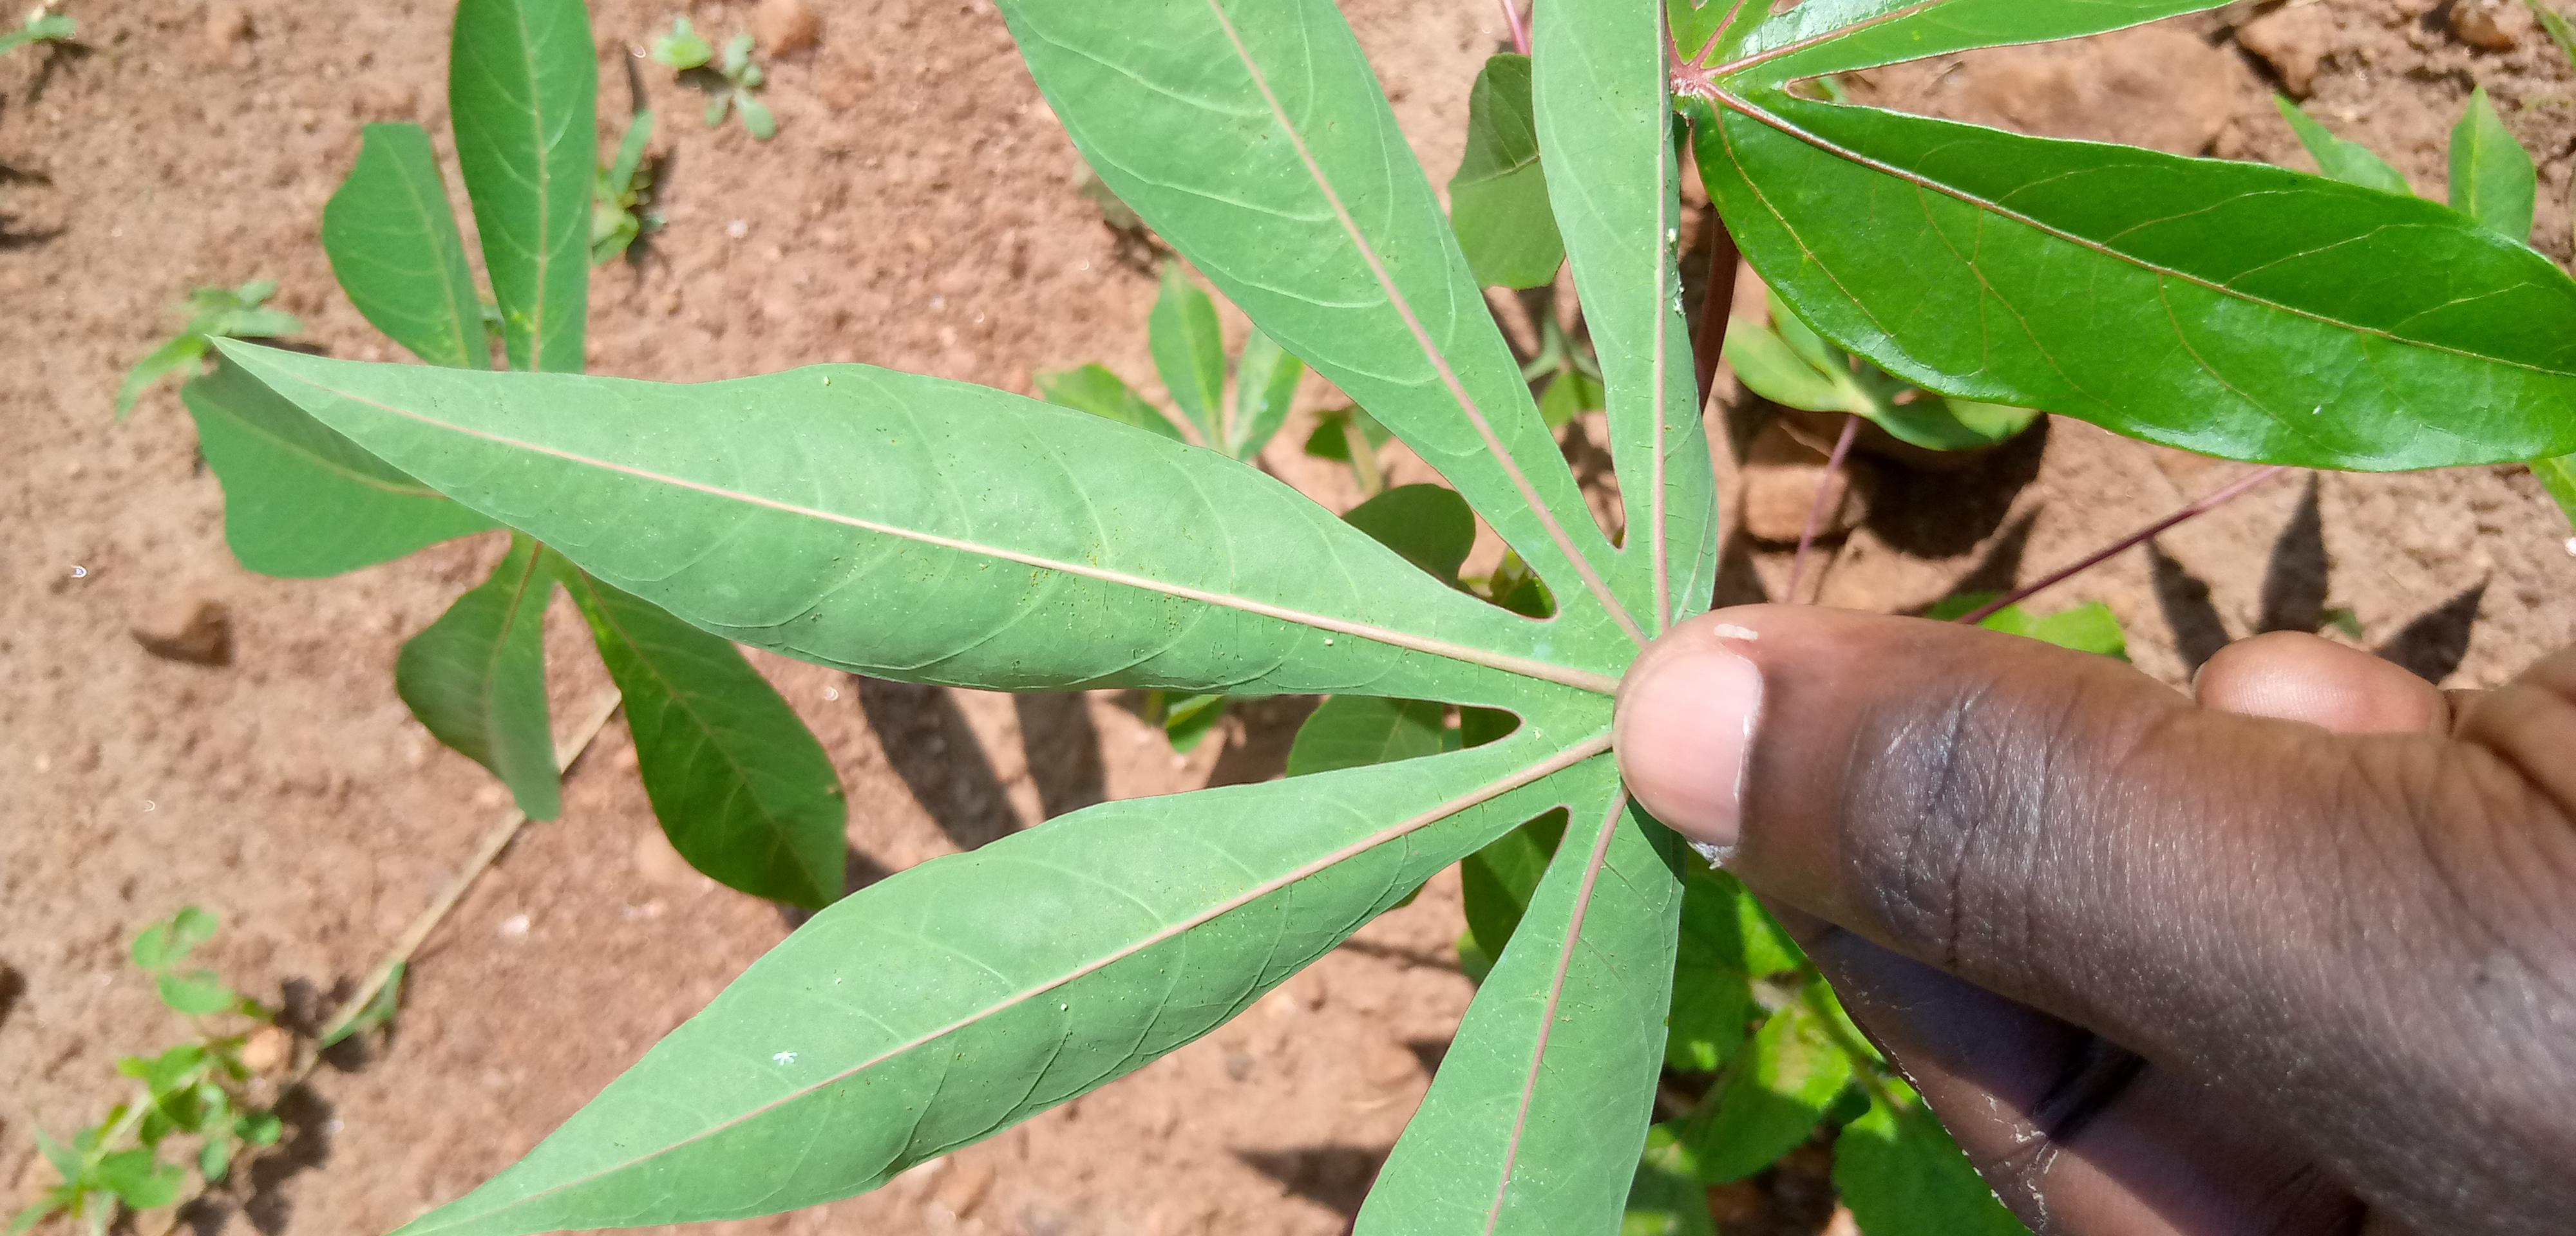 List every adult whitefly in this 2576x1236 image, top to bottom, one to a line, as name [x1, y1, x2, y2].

whitefly [1665, 226, 1679, 245]
whitefly [822, 373, 832, 387]
whitefly [1323, 635, 1334, 648]
whitefly [771, 1049, 799, 1067]